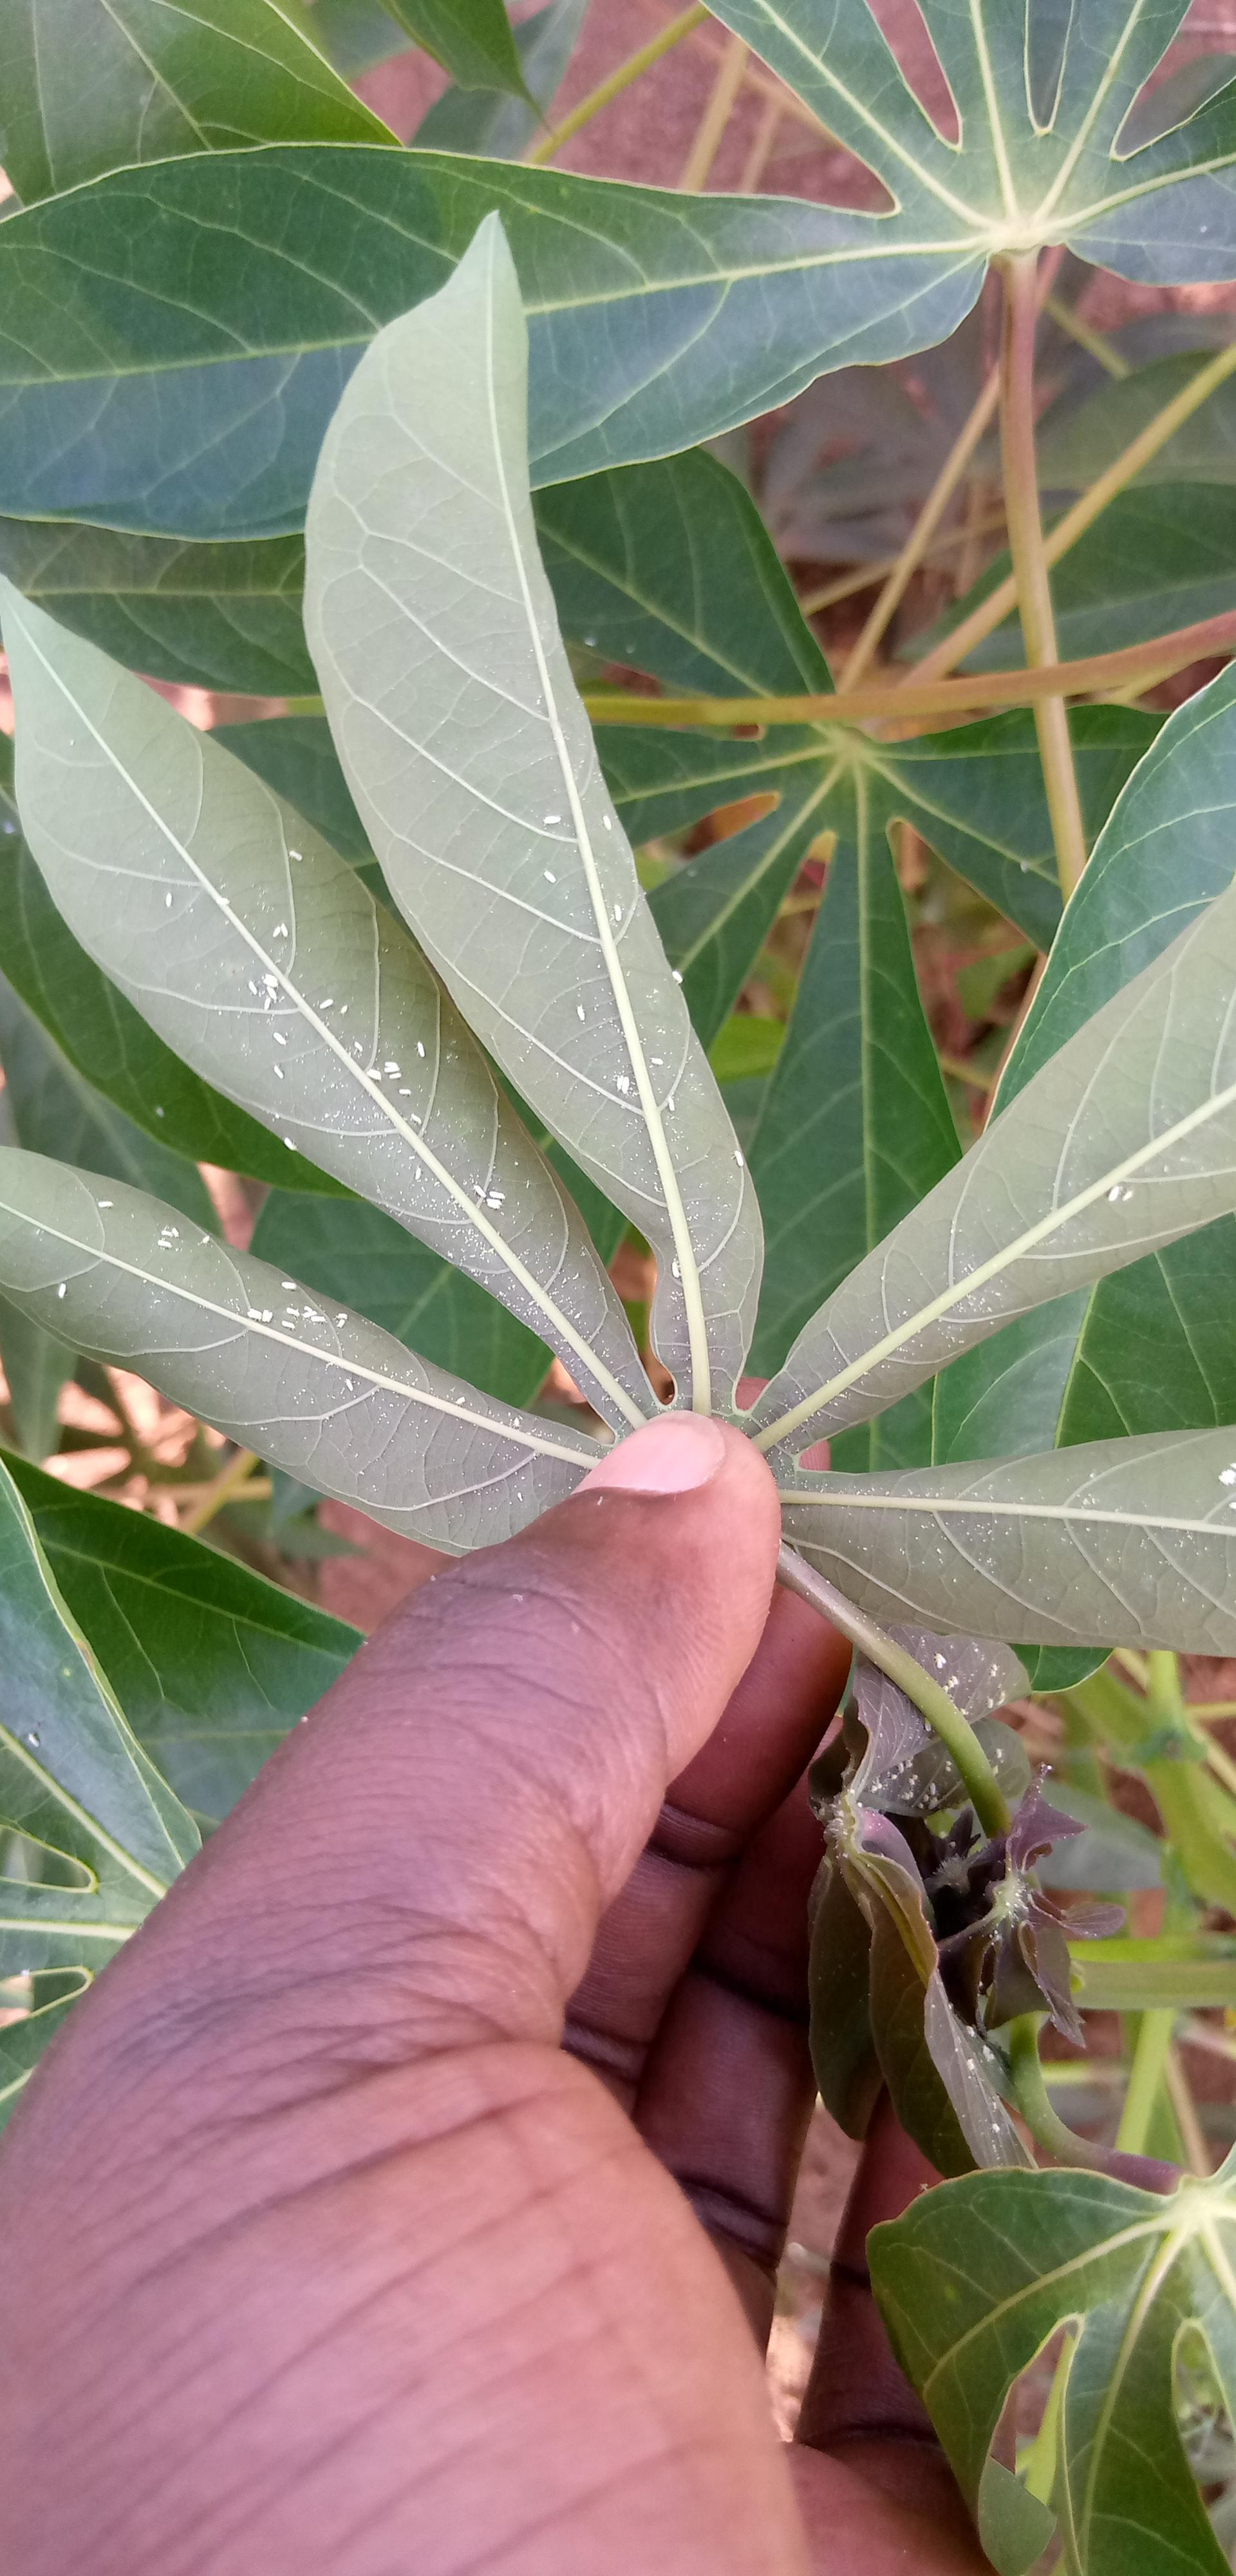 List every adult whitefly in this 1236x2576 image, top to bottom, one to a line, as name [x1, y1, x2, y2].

whitefly [541, 813, 563, 826]
whitefly [601, 813, 614, 833]
whitefly [285, 848, 306, 864]
whitefly [541, 869, 559, 888]
whitefly [163, 890, 176, 909]
whitefly [214, 895, 232, 907]
whitefly [610, 903, 626, 923]
whitefly [279, 922, 293, 942]
whitefly [271, 925, 281, 939]
whitefly [669, 968, 686, 987]
whitefly [263, 972, 281, 981]
whitefly [261, 978, 279, 989]
whitefly [247, 979, 259, 998]
whitefly [266, 985, 280, 1002]
whitefly [263, 996, 272, 1012]
whitefly [317, 996, 335, 1012]
whitefly [340, 1002, 349, 1015]
whitefly [575, 1002, 589, 1023]
whitefly [271, 1031, 288, 1048]
whitefly [352, 1037, 366, 1054]
whitefly [415, 1038, 429, 1059]
whitefly [647, 1054, 666, 1066]
whitefly [382, 1060, 398, 1066]
whitefly [272, 1061, 286, 1081]
whitefly [364, 1066, 383, 1082]
whitefly [383, 1066, 402, 1074]
whitefly [388, 1072, 404, 1081]
whitefly [615, 1072, 624, 1093]
whitefly [621, 1074, 631, 1096]
whitefly [396, 1087, 413, 1098]
whitefly [665, 1094, 678, 1115]
whitefly [409, 1110, 424, 1128]
whitefly [282, 1136, 301, 1153]
whitefly [732, 1147, 746, 1170]
whitefly [413, 1166, 424, 1183]
whitefly [472, 1183, 490, 1198]
whitefly [1106, 1184, 1121, 1204]
whitefly [1120, 1189, 1134, 1204]
whitefly [488, 1189, 509, 1202]
whitefly [95, 1198, 116, 1210]
whitefly [485, 1198, 505, 1207]
whitefly [485, 1202, 500, 1211]
whitefly [171, 1226, 181, 1240]
whitefly [159, 1228, 173, 1240]
whitefly [200, 1233, 213, 1247]
whitefly [156, 1238, 174, 1251]
whitefly [668, 1258, 682, 1280]
whitefly [279, 1280, 299, 1293]
whitefly [57, 1281, 68, 1301]
whitefly [285, 1303, 301, 1318]
whitefly [302, 1304, 314, 1312]
whitefly [248, 1307, 261, 1318]
whitefly [261, 1307, 268, 1324]
whitefly [268, 1309, 274, 1324]
whitefly [302, 1310, 319, 1320]
whitefly [247, 1311, 261, 1321]
whitefly [335, 1312, 349, 1320]
whitefly [309, 1314, 328, 1324]
whitefly [335, 1318, 346, 1329]
whitefly [279, 1320, 297, 1332]
whitefly [343, 1376, 357, 1394]
whitefly [451, 1394, 470, 1409]
whitefly [512, 1416, 523, 1430]
whitefly [1226, 1468, 1236, 1477]
whitefly [1221, 1469, 1235, 1486]
whitefly [1217, 1473, 1230, 1486]
whitefly [935, 1653, 948, 1665]
whitefly [933, 1654, 944, 1671]
whitefly [950, 1674, 961, 1686]
whitefly [948, 1679, 956, 1689]
whitefly [986, 1694, 995, 1710]
whitefly [994, 1746, 1006, 1760]
whitefly [896, 1761, 905, 1776]
whitefly [944, 1766, 953, 1774]
whitefly [928, 1781, 937, 1796]
whitefly [870, 1783, 878, 1794]
whitefly [991, 2120, 1003, 2136]